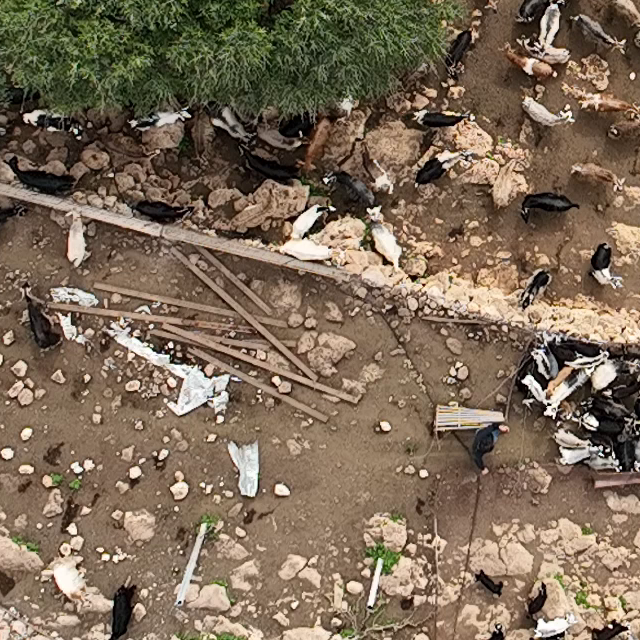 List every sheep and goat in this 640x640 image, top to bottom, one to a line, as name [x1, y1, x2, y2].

goat [476, 0, 499, 16]
goat [515, 0, 565, 20]
goat [607, 0, 639, 33]
goat [537, 4, 559, 56]
goat [469, 9, 482, 45]
goat [569, 13, 627, 55]
goat [442, 28, 471, 80]
goat [517, 32, 569, 65]
goat [635, 34, 639, 62]
goat [498, 41, 557, 81]
goat [577, 93, 639, 117]
goat [520, 96, 575, 127]
goat [210, 102, 254, 144]
goat [20, 105, 84, 141]
goat [608, 105, 639, 141]
goat [126, 106, 189, 130]
goat [412, 109, 475, 128]
goat [255, 116, 310, 146]
goat [0, 124, 4, 140]
goat [239, 140, 301, 183]
goat [358, 140, 394, 194]
goat [413, 149, 472, 183]
goat [4, 154, 77, 194]
goat [571, 162, 625, 192]
goat [321, 170, 375, 212]
goat [521, 192, 579, 224]
goat [132, 198, 194, 222]
goat [366, 202, 402, 272]
goat [290, 206, 335, 236]
goat [0, 207, 29, 240]
goat [64, 210, 91, 268]
goat [280, 238, 347, 261]
goat [589, 242, 624, 292]
goat [519, 269, 554, 311]
goat [19, 280, 64, 350]
goat [545, 334, 579, 368]
goat [537, 337, 559, 379]
goat [555, 337, 602, 355]
goat [529, 349, 552, 381]
goat [564, 350, 610, 368]
goat [621, 356, 639, 373]
goat [590, 357, 621, 393]
goat [544, 365, 594, 418]
goat [547, 365, 573, 397]
goat [603, 373, 639, 397]
goat [520, 375, 547, 402]
goat [557, 380, 592, 421]
goat [634, 384, 639, 432]
goat [581, 395, 632, 417]
goat [575, 413, 625, 431]
goat [616, 415, 637, 470]
goat [635, 425, 639, 470]
goat [553, 428, 592, 446]
goat [592, 432, 616, 456]
goat [558, 446, 604, 464]
goat [586, 458, 619, 469]
goat [51, 558, 89, 610]
goat [474, 567, 504, 598]
goat [528, 579, 548, 615]
goat [110, 582, 134, 637]
goat [535, 615, 574, 635]
goat [593, 622, 627, 635]